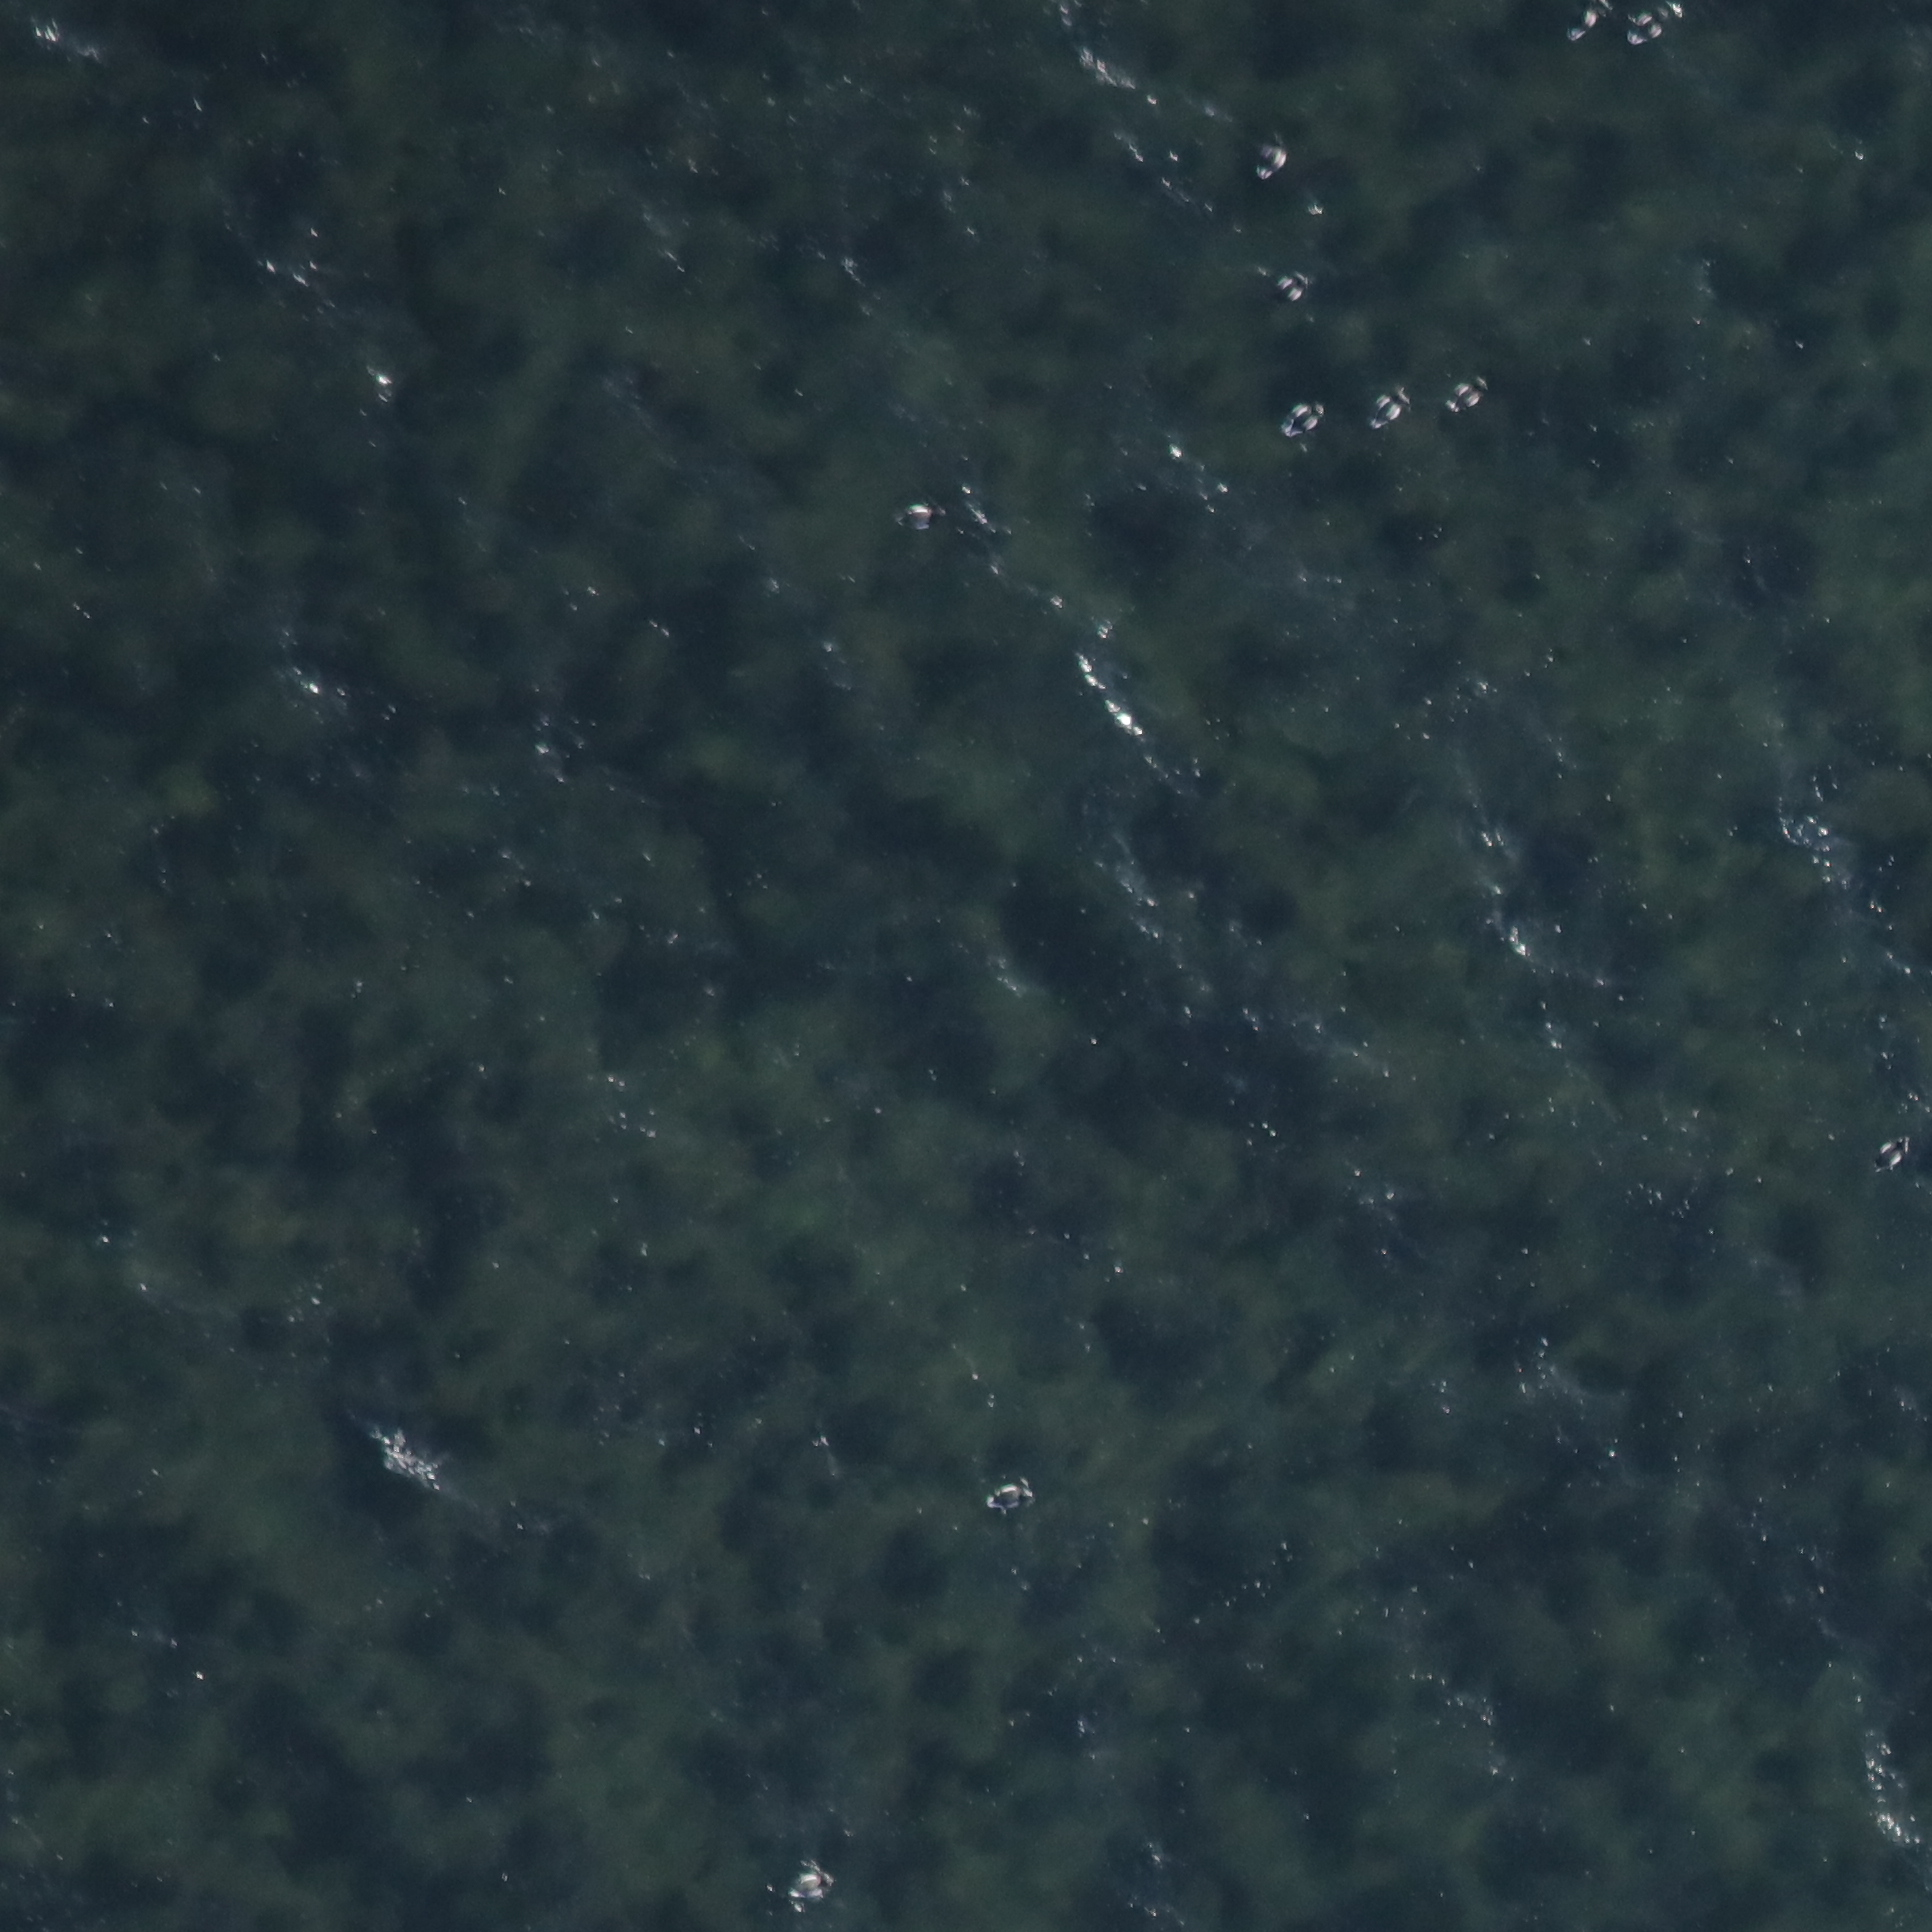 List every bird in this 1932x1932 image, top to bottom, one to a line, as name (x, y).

brant (1581, 19)
brant (1646, 23)
brant (1272, 158)
brant (1288, 288)
brant (1465, 394)
brant (1389, 409)
brant (1304, 421)
brant (921, 518)
brant (1892, 1156)
brant (1010, 1497)
brant (809, 1884)